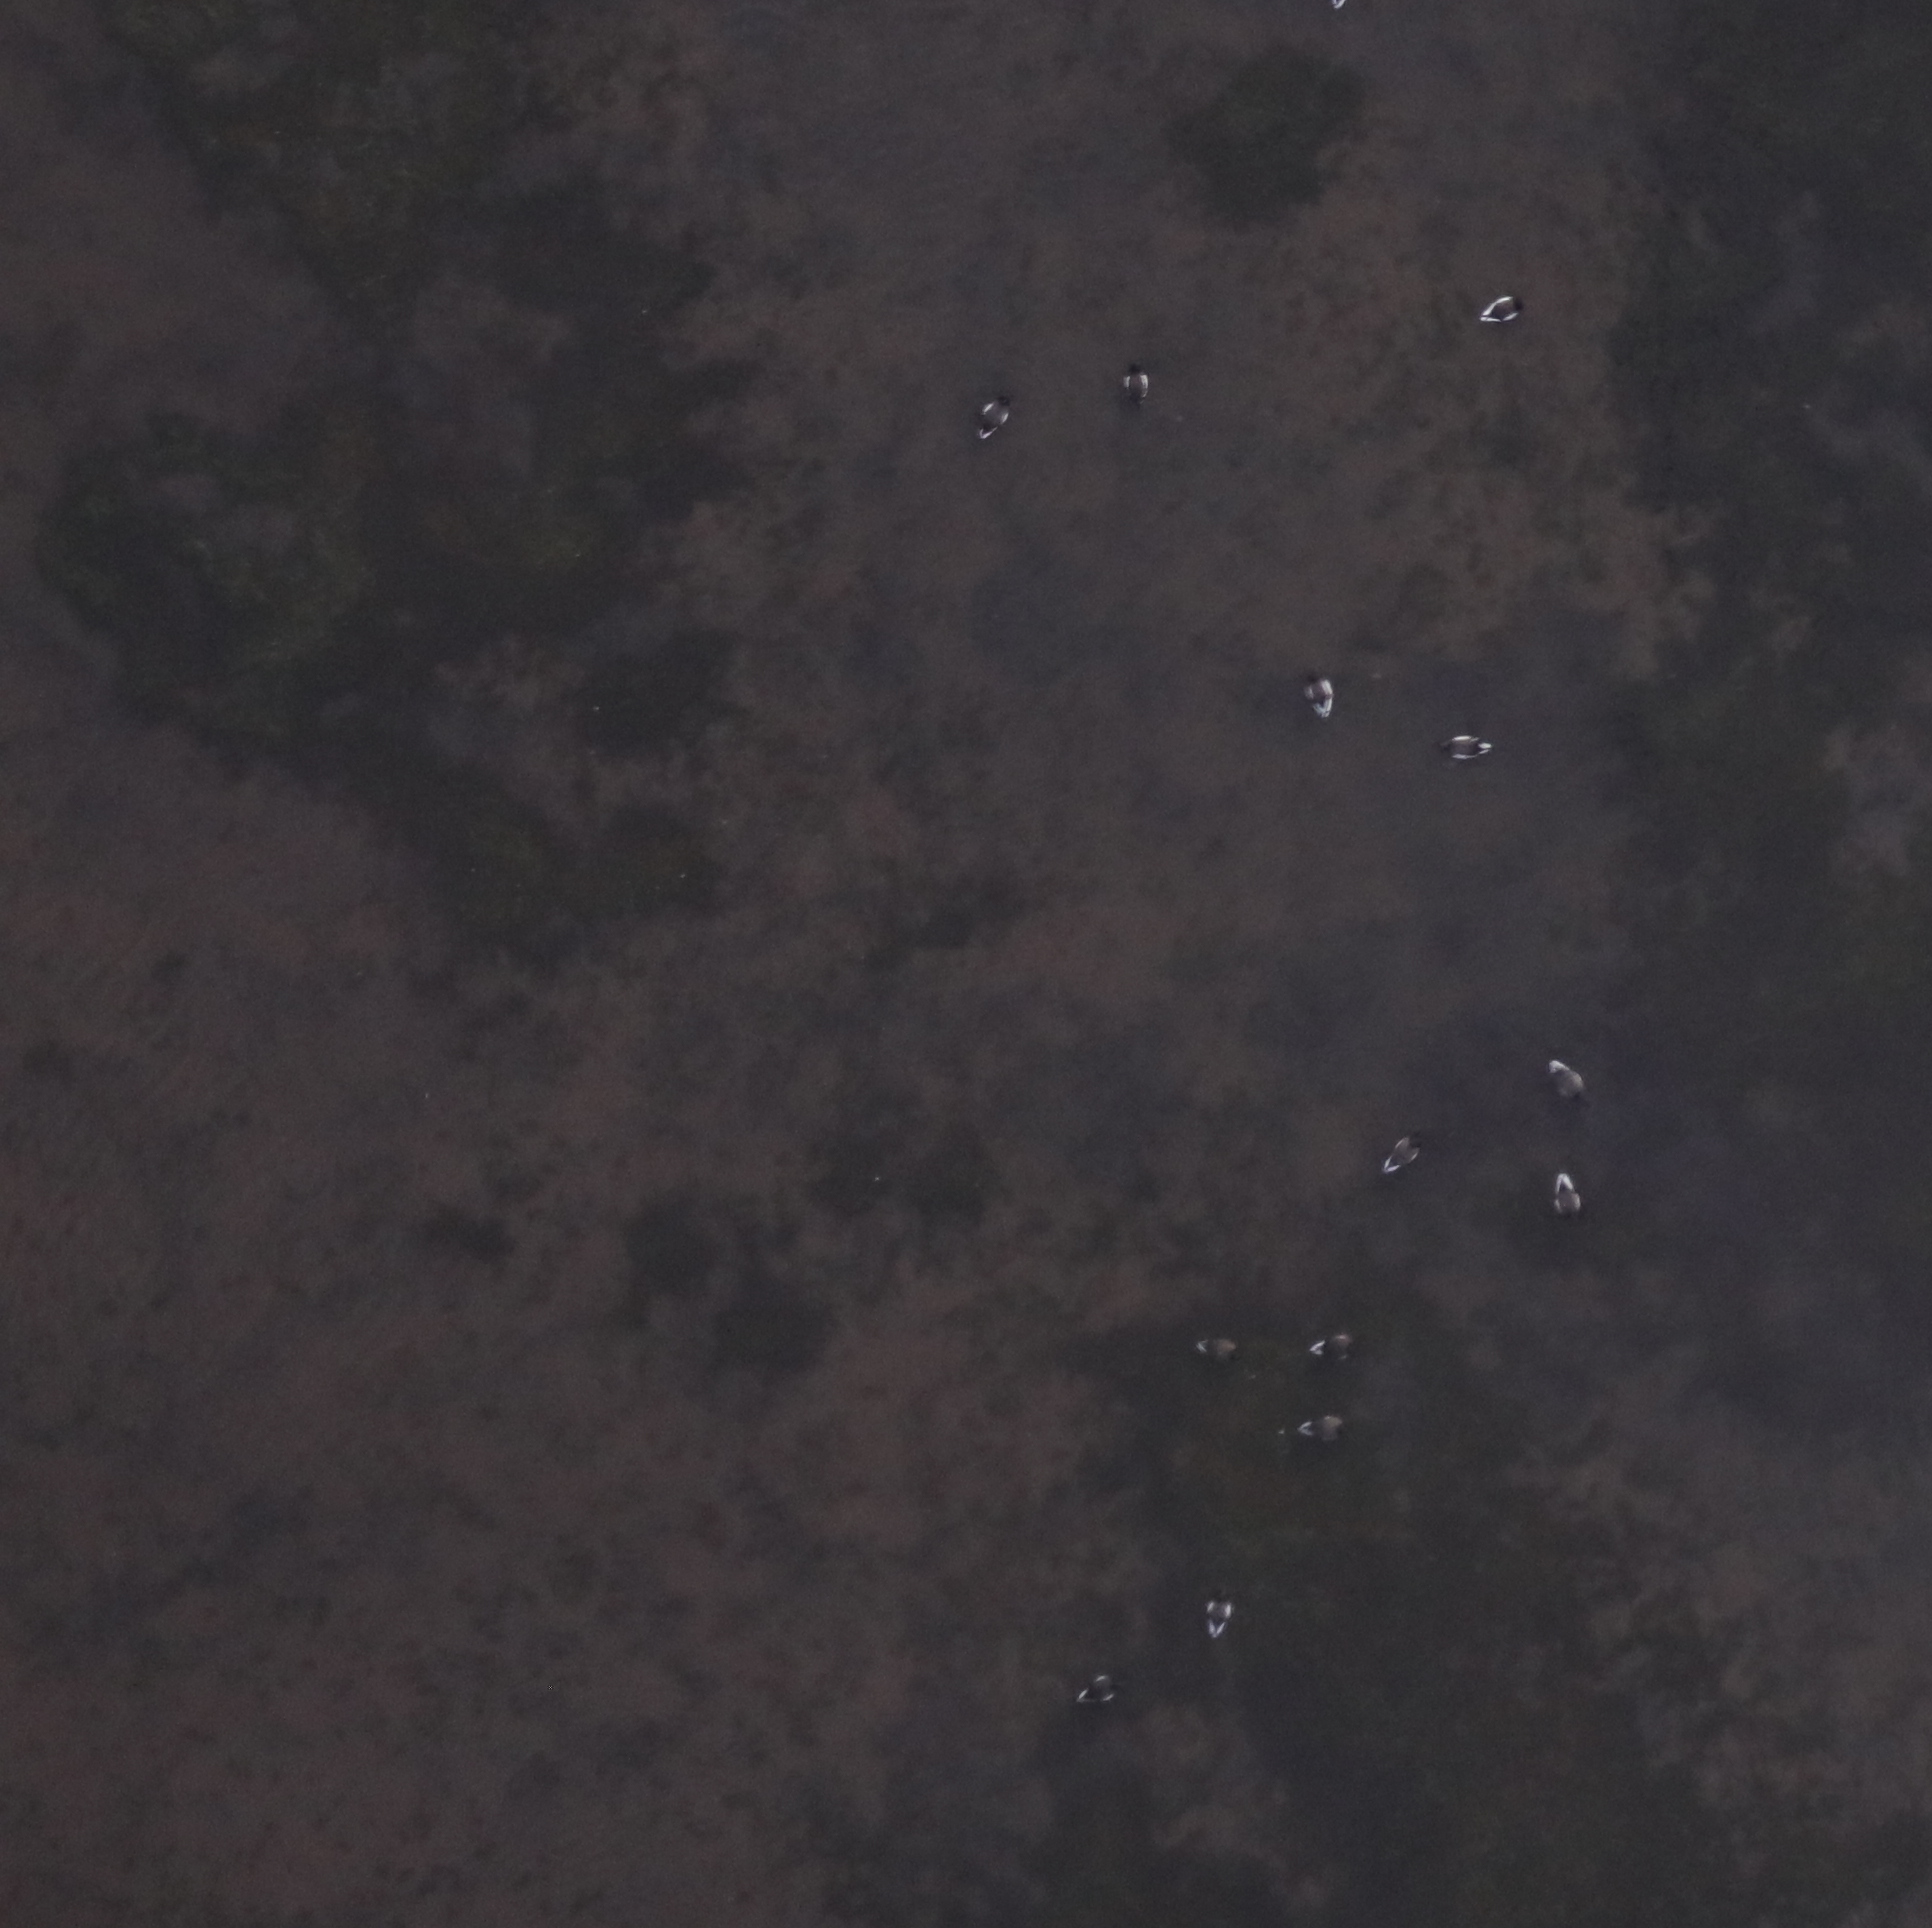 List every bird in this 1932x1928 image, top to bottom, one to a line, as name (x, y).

brant (1504, 310)
brant (1138, 384)
brant (995, 419)
brant (1321, 694)
brant (1466, 749)
brant (1568, 1082)
brant (1404, 1154)
brant (1567, 1197)
brant (1329, 1343)
brant (1227, 1348)
brant (1326, 1428)
brant (1219, 1615)
brant (1101, 1690)